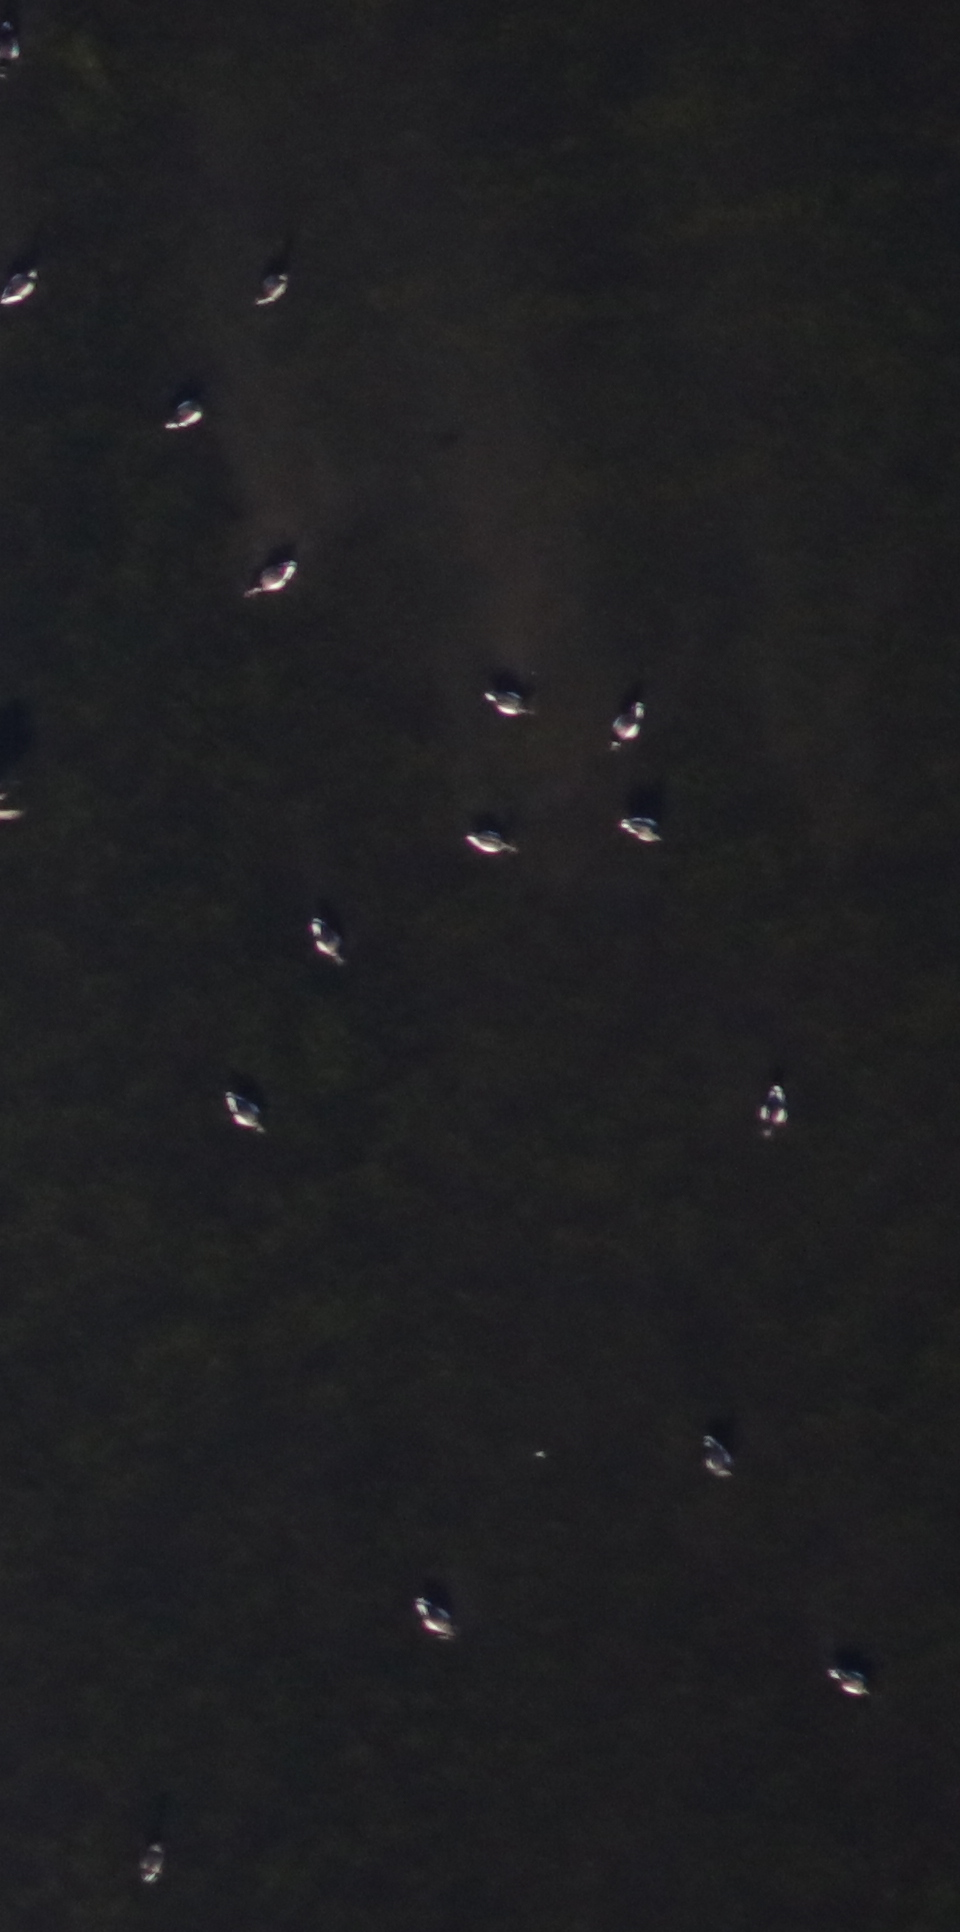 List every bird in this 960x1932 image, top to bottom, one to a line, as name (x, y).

brant (6, 45)
brant (19, 286)
brant (271, 287)
brant (185, 412)
brant (272, 577)
brant (510, 700)
brant (626, 722)
brant (641, 826)
brant (491, 840)
brant (327, 940)
brant (772, 1110)
brant (245, 1112)
brant (719, 1457)
brant (438, 1619)
brant (852, 1680)
brant (151, 1861)